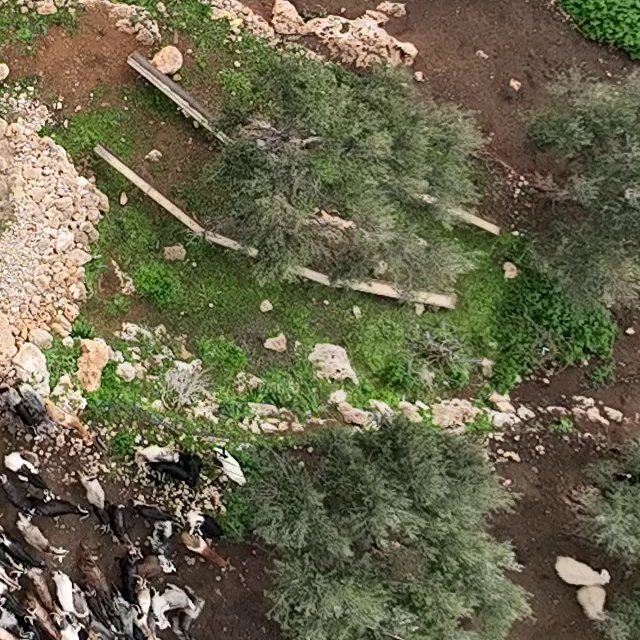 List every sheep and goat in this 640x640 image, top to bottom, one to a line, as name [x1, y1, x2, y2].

goat [18, 381, 54, 423]
goat [5, 388, 42, 439]
goat [45, 402, 89, 442]
goat [135, 445, 180, 462]
goat [213, 446, 247, 487]
goat [4, 451, 56, 499]
goat [181, 451, 201, 489]
goat [150, 461, 188, 490]
goat [77, 470, 105, 509]
goat [0, 472, 36, 516]
goat [22, 482, 51, 502]
goat [36, 499, 90, 521]
goat [132, 499, 186, 529]
goat [93, 504, 110, 535]
goat [109, 505, 143, 558]
goat [187, 510, 224, 540]
goat [17, 511, 70, 562]
goat [148, 521, 172, 547]
goat [0, 530, 29, 575]
goat [181, 532, 235, 573]
goat [157, 533, 184, 573]
goat [0, 534, 47, 566]
goat [0, 542, 23, 593]
goat [79, 545, 112, 600]
sheep [555, 554, 612, 585]
goat [116, 556, 144, 618]
goat [137, 562, 172, 578]
goat [28, 568, 66, 623]
goat [50, 570, 76, 612]
goat [0, 574, 38, 625]
goat [136, 577, 152, 612]
goat [72, 583, 90, 628]
goat [151, 583, 197, 631]
sheep [575, 587, 610, 621]
goat [85, 589, 112, 631]
goat [27, 594, 61, 639]
goat [115, 595, 133, 637]
goat [180, 599, 204, 639]
goat [0, 604, 34, 639]
goat [133, 608, 154, 639]
goat [61, 611, 93, 639]
goat [148, 612, 160, 639]
goat [55, 615, 78, 639]
goat [91, 619, 117, 638]
goat [132, 622, 148, 639]
goat [0, 624, 19, 639]
goat [28, 624, 48, 639]
goat [156, 624, 179, 639]
goat [95, 633, 107, 639]